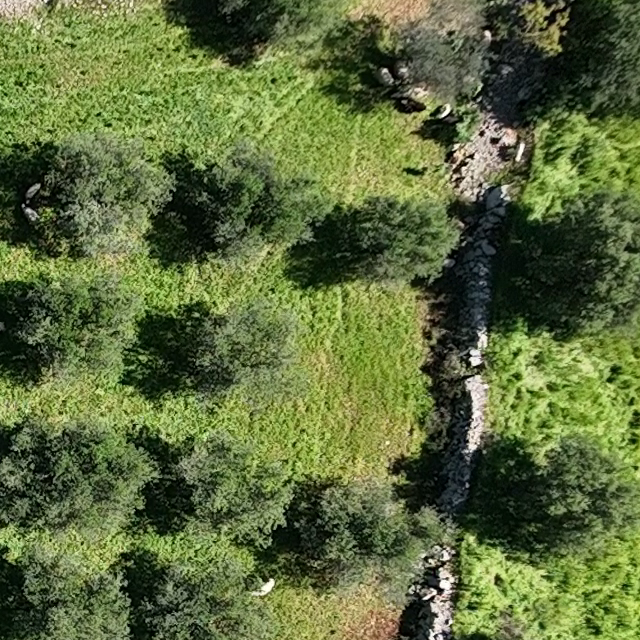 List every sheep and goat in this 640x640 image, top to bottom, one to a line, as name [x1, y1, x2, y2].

sheep [474, 31, 492, 55]
sheep [378, 66, 394, 85]
sheep [463, 74, 483, 97]
sheep [403, 88, 428, 97]
sheep [398, 98, 426, 111]
sheep [437, 105, 452, 119]
sheep [444, 115, 464, 122]
sheep [515, 143, 526, 163]
sheep [445, 145, 464, 162]
sheep [450, 155, 474, 175]
sheep [26, 183, 40, 199]
sheep [22, 204, 40, 221]
sheep [0, 321, 7, 336]
sheep [250, 577, 275, 596]